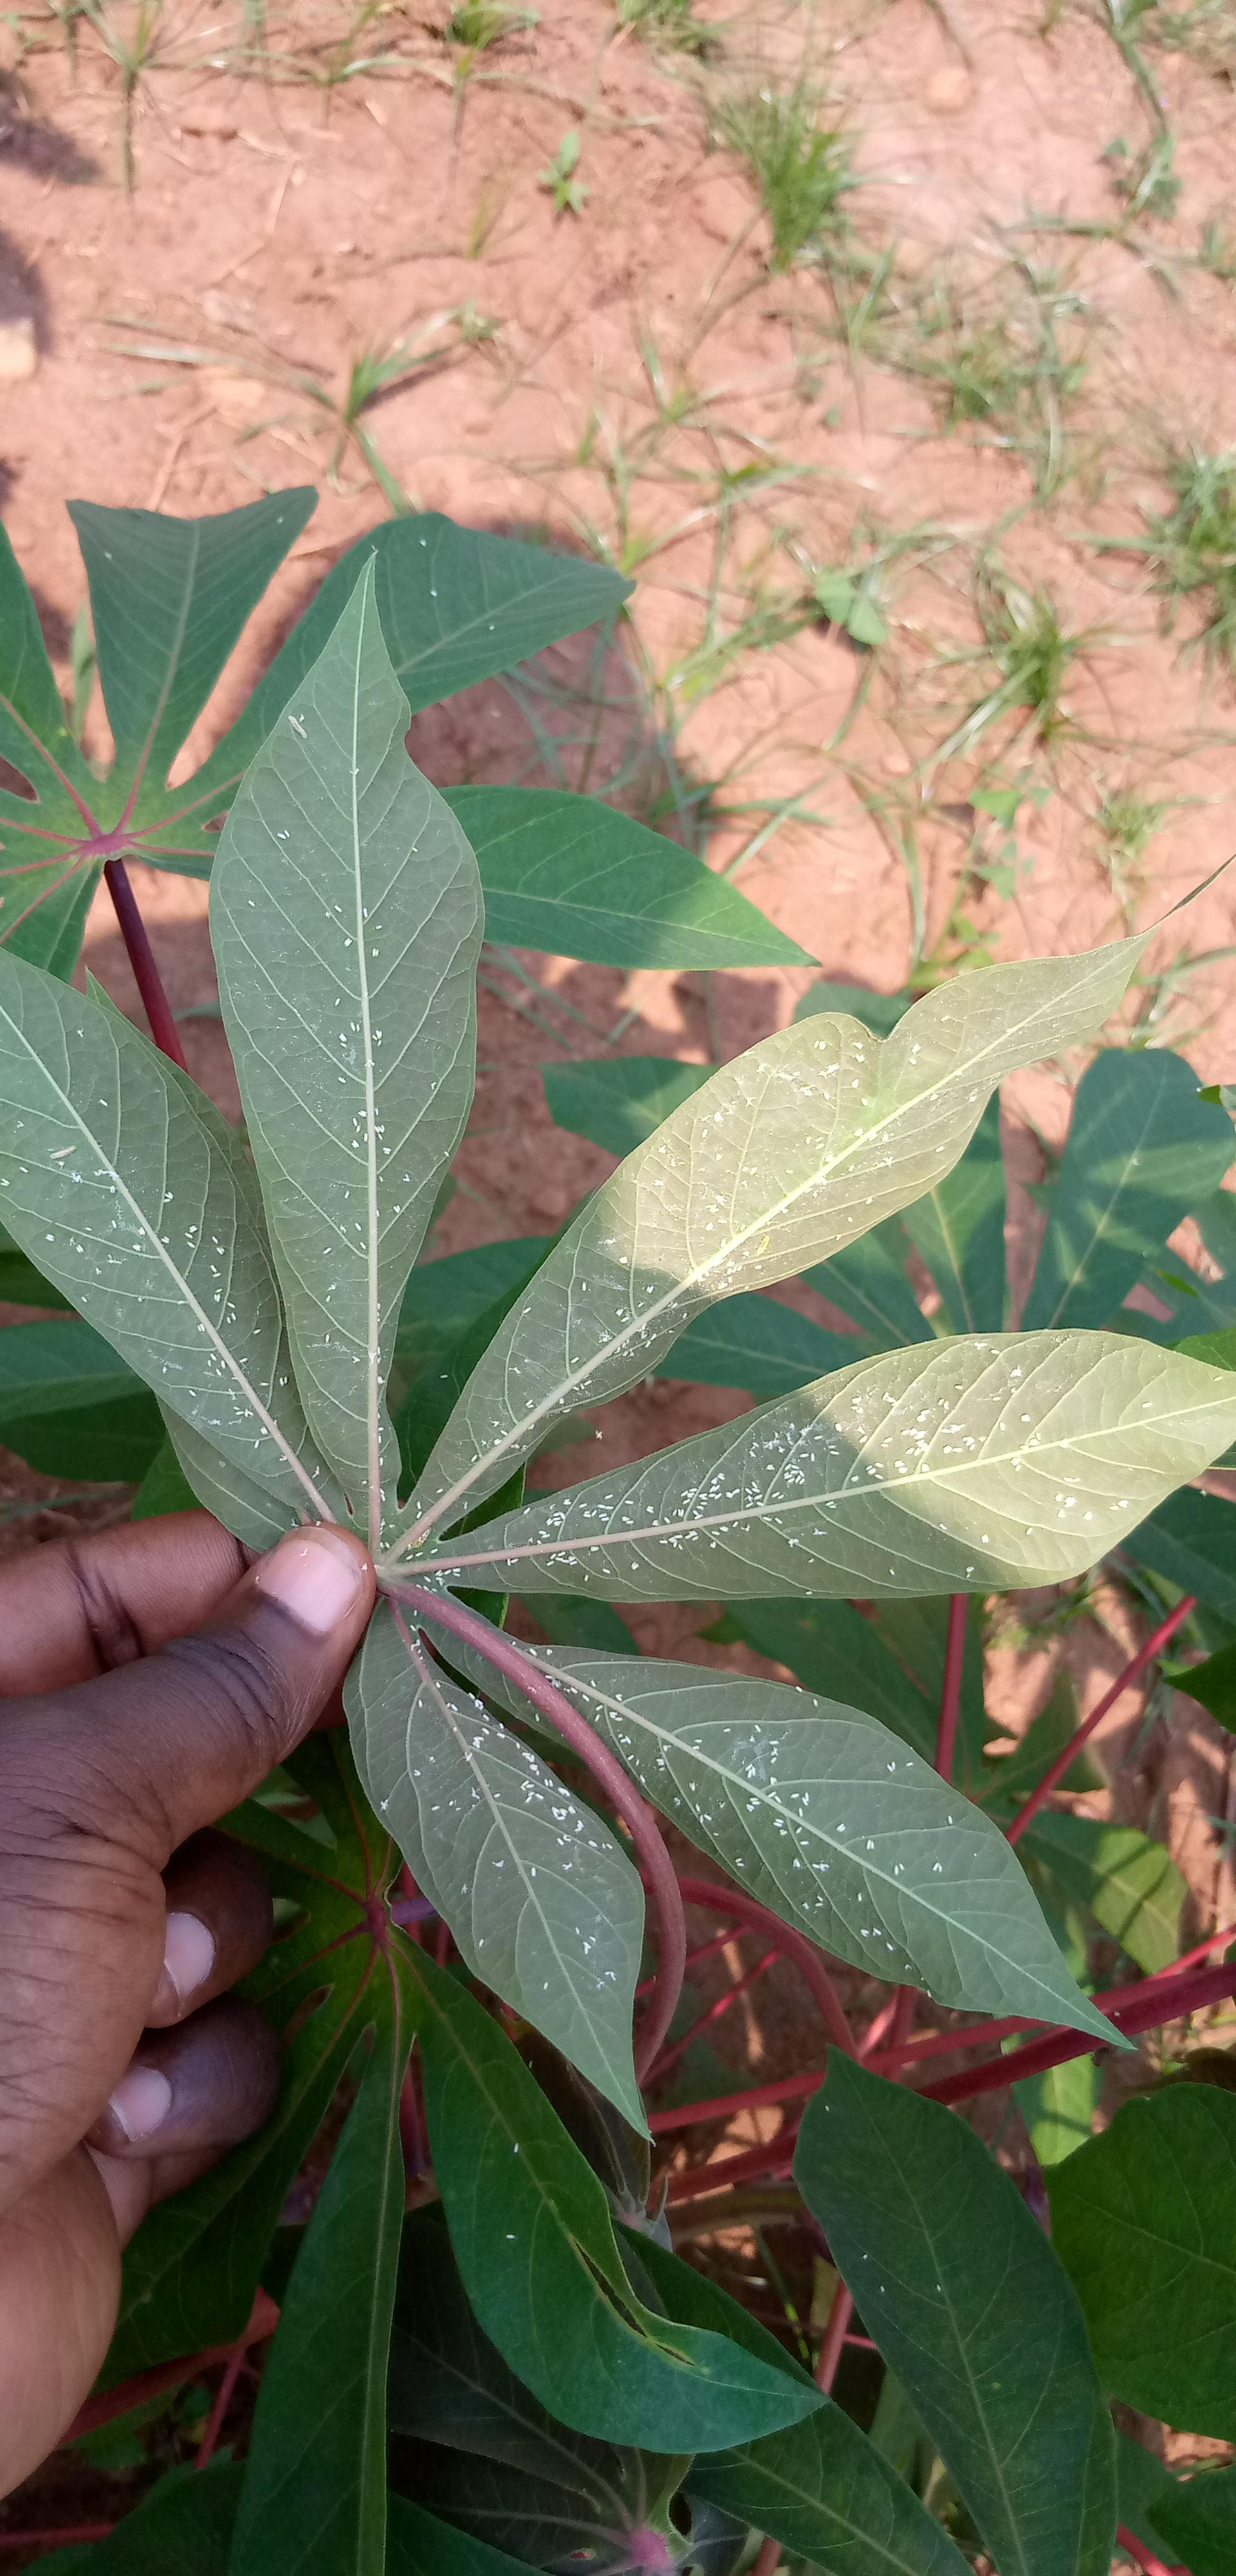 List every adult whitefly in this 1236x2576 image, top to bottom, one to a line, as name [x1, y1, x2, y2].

whitefly [275, 513, 285, 526]
whitefly [417, 538, 431, 549]
whitefly [103, 548, 115, 560]
whitefly [427, 587, 440, 600]
whitefly [487, 621, 497, 634]
whitefly [297, 713, 306, 723]
whitefly [346, 766, 362, 779]
whitefly [283, 829, 293, 840]
whitefly [276, 831, 286, 841]
whitefly [410, 845, 420, 855]
whitefly [246, 898, 257, 908]
whitefly [333, 904, 344, 913]
whitefly [362, 905, 369, 919]
whitefly [373, 923, 384, 931]
whitefly [343, 936, 354, 949]
whitefly [372, 947, 375, 958]
whitefly [375, 948, 380, 958]
whitefly [333, 995, 341, 1008]
whitefly [939, 1014, 951, 1023]
whitefly [349, 1021, 356, 1032]
whitefly [356, 1021, 362, 1034]
whitefly [75, 1027, 86, 1039]
whitefly [375, 1028, 384, 1039]
whitefly [337, 1032, 348, 1043]
whitefly [370, 1034, 378, 1041]
whitefly [377, 1038, 382, 1048]
whitefly [813, 1039, 819, 1049]
whitefly [818, 1039, 827, 1051]
whitefly [852, 1040, 865, 1050]
whitefly [339, 1042, 348, 1049]
whitefly [910, 1043, 922, 1054]
whitefly [908, 1057, 917, 1067]
whitefly [826, 1062, 842, 1074]
whitefly [756, 1063, 765, 1074]
whitefly [816, 1068, 827, 1078]
whitefly [953, 1069, 963, 1077]
whitefly [792, 1070, 801, 1076]
whitefly [776, 1070, 794, 1081]
whitefly [337, 1075, 348, 1085]
whitefly [732, 1075, 747, 1086]
whitefly [850, 1078, 860, 1089]
whitefly [429, 1080, 438, 1092]
whitefly [798, 1086, 814, 1097]
whitefly [822, 1089, 831, 1100]
whitefly [928, 1092, 939, 1101]
whitefly [968, 1094, 978, 1103]
whitefly [744, 1095, 758, 1108]
whitefly [860, 1096, 869, 1107]
whitefly [98, 1097, 109, 1108]
whitefly [374, 1106, 382, 1117]
whitefly [357, 1108, 368, 1118]
whitefly [713, 1110, 726, 1123]
whitefly [700, 1114, 711, 1122]
whitefly [351, 1115, 359, 1126]
whitefly [15, 1119, 26, 1130]
whitefly [355, 1124, 362, 1133]
whitefly [374, 1124, 380, 1133]
whitefly [377, 1125, 386, 1133]
whitefly [854, 1126, 864, 1138]
whitefly [701, 1128, 709, 1139]
whitefly [362, 1131, 370, 1144]
whitefly [377, 1132, 384, 1141]
whitefly [868, 1132, 877, 1142]
whitefly [880, 1132, 889, 1142]
whitefly [804, 1133, 811, 1146]
whitefly [815, 1136, 823, 1142]
whitefly [349, 1138, 362, 1150]
whitefly [814, 1142, 825, 1151]
whitefly [658, 1142, 668, 1155]
whitefly [935, 1144, 945, 1153]
whitefly [382, 1146, 391, 1151]
whitefly [444, 1149, 451, 1159]
whitefly [382, 1151, 391, 1156]
whitefly [714, 1151, 724, 1160]
whitefly [881, 1155, 895, 1166]
whitefly [669, 1157, 677, 1168]
whitefly [55, 1159, 66, 1168]
whitefly [847, 1163, 856, 1173]
whitefly [18, 1164, 29, 1175]
whitefly [92, 1166, 102, 1178]
whitefly [749, 1166, 759, 1176]
whitefly [784, 1167, 794, 1176]
whitefly [402, 1173, 411, 1183]
whitefly [377, 1175, 385, 1184]
whitefly [816, 1175, 828, 1186]
whitefly [1, 1177, 11, 1188]
whitefly [650, 1177, 665, 1188]
whitefly [740, 1179, 749, 1189]
whitefly [109, 1184, 117, 1196]
whitefly [804, 1186, 812, 1195]
whitefly [343, 1189, 351, 1200]
whitefly [164, 1189, 175, 1199]
whitefly [812, 1190, 818, 1198]
whitefly [715, 1194, 729, 1207]
whitefly [865, 1197, 874, 1206]
whitefly [162, 1197, 172, 1204]
whitefly [704, 1203, 718, 1209]
whitefly [393, 1205, 404, 1215]
whitefly [375, 1207, 381, 1219]
whitefly [709, 1207, 720, 1213]
whitefly [780, 1207, 791, 1215]
whitefly [846, 1215, 854, 1224]
whitefly [716, 1217, 728, 1225]
whitefly [111, 1218, 118, 1230]
whitefly [354, 1221, 363, 1233]
whitefly [704, 1221, 715, 1232]
whitefly [739, 1223, 747, 1232]
whitefly [338, 1224, 347, 1235]
whitefly [136, 1225, 147, 1236]
whitefly [84, 1226, 93, 1233]
whitefly [183, 1231, 194, 1240]
whitefly [44, 1233, 57, 1243]
whitefly [834, 1233, 843, 1242]
whitefly [69, 1235, 76, 1247]
whitefly [211, 1235, 220, 1244]
whitefly [160, 1235, 170, 1244]
whitefly [600, 1236, 618, 1246]
whitefly [719, 1236, 727, 1248]
whitefly [185, 1240, 196, 1249]
whitefly [359, 1240, 367, 1251]
whitefly [131, 1242, 144, 1253]
whitefly [75, 1243, 86, 1255]
whitefly [322, 1245, 333, 1256]
whitefly [216, 1246, 223, 1256]
whitefly [220, 1246, 225, 1253]
whitefly [742, 1249, 751, 1258]
whitefly [617, 1256, 628, 1261]
whitefly [713, 1258, 725, 1267]
whitefly [620, 1260, 628, 1264]
whitefly [737, 1263, 743, 1273]
whitefly [209, 1264, 218, 1273]
whitefly [754, 1264, 763, 1271]
whitefly [94, 1265, 102, 1277]
whitefly [732, 1265, 737, 1274]
whitefly [726, 1267, 732, 1276]
whitefly [211, 1271, 224, 1280]
whitefly [704, 1271, 711, 1278]
whitefly [697, 1275, 705, 1282]
whitefly [728, 1275, 733, 1284]
whitefly [579, 1281, 588, 1293]
whitefly [717, 1281, 728, 1290]
whitefly [324, 1282, 339, 1293]
whitefly [646, 1285, 649, 1292]
whitefly [649, 1285, 654, 1293]
whitefly [215, 1287, 224, 1294]
whitefly [214, 1293, 218, 1303]
whitefly [217, 1293, 221, 1303]
whitefly [80, 1294, 89, 1305]
whitefly [324, 1294, 331, 1304]
whitefly [226, 1301, 236, 1310]
whitefly [635, 1301, 644, 1309]
whitefly [671, 1302, 679, 1309]
whitefly [521, 1305, 532, 1314]
whitefly [615, 1307, 623, 1318]
whitefly [680, 1311, 689, 1320]
whitefly [230, 1312, 238, 1323]
whitefly [226, 1314, 231, 1326]
whitefly [620, 1316, 630, 1323]
whitefly [635, 1322, 647, 1334]
whitefly [251, 1326, 263, 1337]
whitefly [639, 1331, 649, 1339]
whitefly [324, 1332, 331, 1344]
whitefly [650, 1332, 657, 1341]
whitefly [597, 1336, 608, 1343]
whitefly [644, 1340, 651, 1349]
whitefly [973, 1340, 988, 1350]
whitefly [614, 1345, 621, 1356]
whitefly [377, 1346, 381, 1356]
whitefly [989, 1348, 1000, 1356]
whitefly [367, 1349, 377, 1365]
whitefly [623, 1350, 629, 1357]
whitefly [209, 1352, 217, 1362]
whitefly [350, 1354, 361, 1365]
whitefly [568, 1356, 581, 1364]
whitefly [377, 1356, 382, 1366]
whitefly [238, 1357, 248, 1364]
whitefly [220, 1358, 227, 1370]
whitefly [207, 1359, 212, 1368]
whitefly [1009, 1363, 1022, 1378]
whitefly [160, 1365, 168, 1374]
whitefly [507, 1365, 522, 1376]
whitefly [214, 1367, 223, 1377]
whitefly [438, 1372, 449, 1379]
whitefly [1212, 1374, 1224, 1383]
whitefly [284, 1375, 289, 1385]
whitefly [376, 1375, 386, 1386]
whitefly [279, 1376, 284, 1388]
whitefly [583, 1379, 592, 1387]
whitefly [259, 1380, 270, 1387]
whitefly [579, 1381, 585, 1390]
whitefly [952, 1383, 964, 1391]
whitefly [572, 1386, 579, 1392]
whitefly [1009, 1387, 1017, 1396]
whitefly [187, 1388, 197, 1397]
whitefly [882, 1391, 889, 1401]
whitefly [850, 1396, 863, 1404]
whitefly [886, 1396, 896, 1403]
whitefly [558, 1396, 565, 1405]
whitefly [936, 1396, 944, 1406]
whitefly [990, 1396, 1002, 1402]
whitefly [525, 1398, 533, 1407]
whitefly [943, 1399, 949, 1410]
whitefly [1140, 1401, 1152, 1409]
whitefly [528, 1404, 535, 1408]
whitefly [849, 1404, 857, 1410]
whitefly [232, 1405, 241, 1410]
whitefly [243, 1407, 248, 1418]
whitefly [561, 1407, 572, 1414]
whitefly [856, 1407, 863, 1414]
whitefly [248, 1409, 255, 1418]
whitefly [920, 1409, 930, 1414]
whitefly [234, 1410, 244, 1416]
whitefly [915, 1414, 926, 1423]
whitefly [1019, 1414, 1032, 1423]
whitefly [490, 1419, 501, 1428]
whitefly [998, 1420, 1006, 1431]
whitefly [789, 1421, 796, 1430]
whitefly [834, 1422, 843, 1433]
whitefly [950, 1422, 963, 1432]
whitefly [528, 1423, 535, 1430]
whitefly [854, 1425, 865, 1434]
whitefly [259, 1425, 270, 1437]
whitefly [377, 1425, 385, 1432]
whitefly [910, 1426, 917, 1436]
whitefly [900, 1427, 909, 1436]
whitefly [939, 1427, 951, 1434]
whitefly [500, 1428, 507, 1436]
whitefly [594, 1428, 607, 1444]
whitefly [916, 1429, 927, 1435]
whitefly [1035, 1432, 1042, 1441]
whitefly [377, 1434, 383, 1445]
whitefly [812, 1434, 824, 1441]
whitefly [859, 1434, 868, 1444]
whitefly [913, 1434, 924, 1439]
whitefly [962, 1434, 971, 1440]
whitefly [977, 1434, 987, 1442]
whitefly [882, 1436, 893, 1443]
whitefly [1058, 1436, 1069, 1450]
whitefly [1029, 1437, 1040, 1446]
whitefly [253, 1437, 261, 1451]
whitefly [492, 1437, 502, 1446]
whitefly [480, 1439, 487, 1448]
whitefly [966, 1439, 975, 1448]
whitefly [760, 1439, 774, 1451]
whitefly [509, 1443, 520, 1450]
whitefly [880, 1443, 889, 1448]
whitefly [969, 1443, 976, 1453]
whitefly [826, 1443, 836, 1449]
whitefly [776, 1444, 786, 1454]
whitefly [942, 1444, 952, 1454]
whitefly [1018, 1444, 1029, 1450]
whitefly [903, 1446, 914, 1455]
whitefly [951, 1446, 963, 1454]
whitefly [914, 1447, 921, 1457]
whitefly [748, 1449, 757, 1458]
whitefly [829, 1450, 840, 1457]
whitefly [810, 1451, 815, 1463]
whitefly [277, 1452, 291, 1464]
whitefly [799, 1452, 809, 1459]
whitefly [469, 1454, 478, 1463]
whitefly [379, 1456, 384, 1468]
whitefly [1009, 1456, 1020, 1465]
whitefly [892, 1459, 905, 1468]
whitefly [874, 1462, 884, 1470]
whitefly [783, 1463, 792, 1471]
whitefly [310, 1463, 322, 1481]
whitefly [765, 1463, 774, 1467]
whitefly [1015, 1464, 1021, 1472]
whitefly [791, 1464, 800, 1469]
whitefly [865, 1464, 873, 1472]
whitefly [765, 1467, 775, 1471]
whitefly [896, 1467, 908, 1475]
whitefly [866, 1469, 876, 1477]
whitefly [798, 1470, 805, 1477]
whitefly [789, 1470, 798, 1474]
whitefly [718, 1472, 726, 1481]
whitefly [873, 1473, 884, 1481]
whitefly [783, 1473, 792, 1481]
whitefly [849, 1474, 860, 1484]
whitefly [795, 1475, 801, 1484]
whitefly [1073, 1475, 1081, 1483]
whitefly [1062, 1475, 1072, 1484]
whitefly [710, 1476, 718, 1484]
whitefly [787, 1477, 796, 1484]
whitefly [800, 1477, 805, 1485]
whitefly [359, 1479, 369, 1486]
whitefly [750, 1479, 758, 1488]
whitefly [715, 1484, 720, 1492]
whitefly [709, 1484, 715, 1492]
whitefly [688, 1486, 697, 1492]
whitefly [744, 1486, 753, 1495]
whitefly [379, 1487, 386, 1494]
whitefly [434, 1487, 445, 1496]
whitefly [750, 1487, 760, 1493]
whitefly [733, 1488, 741, 1495]
whitefly [680, 1490, 689, 1497]
whitefly [771, 1491, 780, 1498]
whitefly [1054, 1491, 1063, 1502]
whitefly [724, 1492, 733, 1499]
whitefly [380, 1492, 387, 1501]
whitefly [715, 1492, 722, 1499]
whitefly [601, 1493, 615, 1502]
whitefly [698, 1493, 707, 1498]
whitefly [708, 1493, 716, 1497]
whitefly [753, 1493, 763, 1500]
whitefly [778, 1493, 785, 1500]
whitefly [747, 1494, 753, 1502]
whitefly [1064, 1495, 1075, 1501]
whitefly [700, 1497, 708, 1501]
whitefly [563, 1498, 570, 1502]
whitefly [682, 1498, 691, 1506]
whitefly [1117, 1498, 1128, 1503]
whitefly [622, 1499, 635, 1506]
whitefly [415, 1499, 424, 1510]
whitefly [462, 1500, 471, 1512]
whitefly [1065, 1500, 1076, 1508]
whitefly [755, 1501, 765, 1507]
whitefly [825, 1501, 834, 1506]
whitefly [699, 1501, 707, 1505]
whitefly [745, 1501, 754, 1509]
whitefly [563, 1502, 572, 1505]
whitefly [577, 1502, 588, 1508]
whitefly [597, 1502, 606, 1509]
whitefly [1118, 1503, 1127, 1508]
whitefly [646, 1504, 655, 1509]
whitefly [606, 1504, 615, 1511]
whitefly [695, 1504, 704, 1511]
whitefly [1109, 1504, 1119, 1511]
whitefly [521, 1505, 531, 1515]
whitefly [829, 1505, 836, 1510]
whitefly [1056, 1507, 1067, 1519]
whitefly [645, 1508, 654, 1514]
whitefly [680, 1508, 684, 1518]
whitefly [591, 1508, 597, 1518]
whitefly [671, 1508, 677, 1517]
whitefly [677, 1508, 680, 1517]
whitefly [583, 1509, 591, 1514]
whitefly [691, 1509, 699, 1515]
whitefly [415, 1510, 424, 1520]
whitefly [559, 1510, 566, 1520]
whitefly [551, 1511, 559, 1517]
whitefly [1083, 1511, 1092, 1519]
whitefly [582, 1513, 591, 1519]
whitefly [597, 1513, 608, 1517]
whitefly [694, 1514, 703, 1520]
whitefly [621, 1515, 631, 1522]
whitefly [1086, 1515, 1093, 1521]
whitefly [552, 1515, 561, 1520]
whitefly [663, 1515, 672, 1524]
whitefly [601, 1516, 610, 1522]
whitefly [762, 1516, 772, 1522]
whitefly [774, 1516, 783, 1525]
whitefly [545, 1517, 552, 1524]
whitefly [313, 1519, 323, 1528]
whitefly [651, 1519, 660, 1522]
whitefly [731, 1519, 739, 1529]
whitefly [547, 1519, 553, 1527]
whitefly [624, 1519, 635, 1524]
whitefly [554, 1520, 562, 1526]
whitefly [936, 1521, 948, 1531]
whitefly [651, 1522, 659, 1527]
whitefly [739, 1522, 752, 1533]
whitefly [719, 1525, 729, 1533]
whitefly [810, 1526, 830, 1537]
whitefly [1025, 1526, 1034, 1536]
whitefly [709, 1528, 720, 1537]
whitefly [537, 1529, 548, 1535]
whitefly [688, 1529, 698, 1535]
whitefly [541, 1533, 552, 1539]
whitefly [684, 1533, 692, 1540]
whitefly [984, 1533, 989, 1545]
whitefly [673, 1534, 682, 1539]
whitefly [980, 1535, 985, 1544]
whitefly [692, 1535, 699, 1542]
whitefly [528, 1536, 534, 1545]
whitefly [668, 1536, 674, 1540]
whitefly [786, 1536, 801, 1548]
whitefly [535, 1539, 543, 1545]
whitefly [657, 1539, 668, 1544]
whitefly [672, 1539, 678, 1548]
whitefly [708, 1539, 716, 1549]
whitefly [379, 1540, 384, 1549]
whitefly [384, 1540, 392, 1549]
whitefly [677, 1543, 684, 1551]
whitefly [588, 1544, 601, 1554]
whitefly [429, 1546, 439, 1555]
whitefly [297, 1548, 309, 1559]
whitefly [556, 1550, 566, 1557]
whitefly [415, 1551, 424, 1558]
whitefly [404, 1552, 415, 1562]
whitefly [550, 1553, 557, 1560]
whitefly [568, 1555, 576, 1561]
whitefly [555, 1555, 563, 1562]
whitefly [505, 1556, 511, 1567]
whitefly [511, 1557, 521, 1565]
whitefly [805, 1557, 816, 1565]
whitefly [563, 1558, 569, 1564]
whitefly [545, 1560, 556, 1567]
whitefly [629, 1560, 641, 1573]
whitefly [570, 1560, 579, 1566]
whitefly [360, 1561, 369, 1572]
whitefly [964, 1565, 975, 1573]
whitefly [451, 1567, 462, 1573]
whitefly [444, 1567, 452, 1575]
whitefly [601, 1567, 612, 1577]
whitefly [888, 1567, 895, 1577]
whitefly [433, 1569, 444, 1577]
whitefly [453, 1572, 461, 1578]
whitefly [582, 1572, 591, 1583]
whitefly [964, 1572, 972, 1579]
whitefly [423, 1574, 432, 1584]
whitefly [434, 1575, 444, 1580]
whitefly [439, 1580, 444, 1588]
whitefly [415, 1582, 422, 1589]
whitefly [422, 1583, 429, 1591]
whitefly [804, 1589, 813, 1596]
whitefly [412, 1607, 419, 1618]
whitefly [409, 1623, 417, 1633]
whitefly [415, 1637, 421, 1647]
whitefly [510, 1640, 517, 1646]
whitefly [409, 1642, 416, 1653]
whitefly [529, 1647, 538, 1657]
whitefly [545, 1647, 555, 1656]
whitefly [417, 1649, 421, 1654]
whitefly [543, 1673, 553, 1680]
whitefly [590, 1678, 597, 1688]
whitefly [434, 1680, 442, 1690]
whitefly [794, 1684, 803, 1694]
whitefly [563, 1686, 570, 1694]
whitefly [569, 1686, 578, 1695]
whitefly [614, 1691, 625, 1703]
whitefly [468, 1692, 475, 1700]
whitefly [581, 1693, 591, 1703]
whitefly [811, 1697, 820, 1709]
whitefly [417, 1698, 424, 1709]
whitefly [476, 1698, 483, 1705]
whitefly [474, 1700, 478, 1708]
whitefly [446, 1701, 450, 1709]
whitefly [594, 1702, 604, 1712]
whitefly [450, 1703, 458, 1712]
whitefly [478, 1705, 484, 1710]
whitefly [608, 1710, 617, 1716]
whitefly [534, 1712, 541, 1723]
whitefly [482, 1713, 490, 1723]
whitefly [593, 1713, 601, 1722]
whitefly [609, 1714, 615, 1719]
whitefly [615, 1717, 624, 1722]
whitefly [498, 1721, 506, 1729]
whitefly [753, 1723, 763, 1733]
whitefly [451, 1725, 460, 1734]
whitefly [480, 1727, 491, 1736]
whitefly [722, 1727, 731, 1734]
whitefly [496, 1732, 505, 1739]
whitefly [747, 1733, 757, 1744]
whitefly [473, 1734, 485, 1742]
whitefly [624, 1735, 632, 1745]
whitefly [619, 1737, 626, 1744]
whitefly [692, 1738, 703, 1744]
whitefly [768, 1739, 780, 1746]
whitefly [515, 1740, 521, 1750]
whitefly [472, 1741, 480, 1750]
whitefly [662, 1742, 673, 1752]
whitefly [691, 1745, 700, 1750]
whitefly [770, 1746, 780, 1756]
whitefly [464, 1750, 474, 1762]
whitefly [521, 1751, 531, 1756]
whitefly [626, 1752, 635, 1763]
whitefly [427, 1754, 435, 1762]
whitefly [525, 1755, 537, 1763]
whitefly [655, 1756, 665, 1762]
whitefly [769, 1756, 778, 1765]
whitefly [634, 1757, 641, 1766]
whitefly [905, 1760, 914, 1768]
whitefly [890, 1761, 895, 1770]
whitefly [656, 1762, 666, 1766]
whitefly [528, 1763, 538, 1771]
whitefly [745, 1763, 753, 1771]
whitefly [886, 1763, 893, 1772]
whitefly [751, 1765, 757, 1776]
whitefly [658, 1766, 666, 1773]
whitefly [413, 1768, 422, 1777]
whitefly [747, 1768, 752, 1779]
whitefly [535, 1770, 539, 1776]
whitefly [638, 1773, 648, 1784]
whitefly [769, 1775, 778, 1785]
whitefly [543, 1777, 548, 1788]
whitefly [549, 1778, 554, 1788]
whitefly [521, 1779, 530, 1786]
whitefly [688, 1779, 696, 1793]
whitefly [525, 1783, 536, 1789]
whitefly [468, 1785, 482, 1802]
whitefly [520, 1785, 527, 1792]
whitefly [557, 1786, 565, 1795]
whitefly [565, 1787, 571, 1797]
whitefly [767, 1790, 776, 1797]
whitefly [789, 1790, 801, 1799]
whitefly [804, 1790, 810, 1802]
whitefly [492, 1792, 501, 1799]
whitefly [534, 1793, 544, 1800]
whitefly [774, 1795, 782, 1804]
whitefly [673, 1795, 682, 1806]
whitefly [524, 1796, 532, 1803]
whitefly [748, 1797, 759, 1801]
whitefly [801, 1797, 808, 1806]
whitefly [376, 1798, 389, 1814]
whitefly [447, 1799, 454, 1807]
whitefly [751, 1801, 762, 1806]
whitefly [694, 1803, 701, 1813]
whitefly [745, 1803, 754, 1812]
whitefly [430, 1805, 441, 1811]
whitefly [551, 1805, 560, 1817]
whitefly [566, 1805, 577, 1815]
whitefly [559, 1806, 568, 1815]
whitefly [797, 1806, 805, 1818]
whitefly [698, 1813, 704, 1823]
whitefly [704, 1813, 713, 1822]
whitefly [946, 1815, 953, 1824]
whitefly [555, 1816, 565, 1821]
whitefly [774, 1817, 784, 1824]
whitefly [576, 1818, 584, 1828]
whitefly [772, 1821, 782, 1827]
whitefly [836, 1823, 845, 1831]
whitefly [795, 1824, 803, 1834]
whitefly [839, 1825, 846, 1832]
whitefly [574, 1827, 581, 1833]
whitefly [778, 1827, 790, 1836]
whitefly [711, 1832, 720, 1837]
whitefly [562, 1833, 572, 1841]
whitefly [556, 1837, 564, 1846]
whitefly [865, 1837, 870, 1851]
whitefly [586, 1839, 598, 1848]
whitefly [798, 1839, 809, 1846]
whitefly [870, 1841, 875, 1850]
whitefly [601, 1841, 606, 1850]
whitefly [605, 1842, 613, 1850]
whitefly [971, 1851, 980, 1860]
whitefly [733, 1857, 744, 1864]
whitefly [791, 1857, 801, 1869]
whitefly [489, 1857, 507, 1870]
whitefly [560, 1861, 574, 1871]
whitefly [819, 1861, 832, 1872]
whitefly [932, 1861, 939, 1871]
whitefly [811, 1862, 819, 1870]
whitefly [735, 1862, 745, 1868]
whitefly [898, 1862, 905, 1871]
whitefly [892, 1863, 901, 1877]
whitefly [939, 1863, 943, 1874]
whitefly [529, 1864, 538, 1877]
whitefly [459, 1882, 469, 1894]
whitefly [855, 1891, 863, 1903]
whitefly [816, 1893, 825, 1902]
whitefly [801, 1900, 810, 1911]
whitefly [814, 1901, 825, 1908]
whitefly [574, 1926, 581, 1936]
whitefly [872, 1926, 882, 1937]
whitefly [859, 1927, 869, 1938]
whitefly [588, 1935, 596, 1944]
whitefly [477, 1936, 487, 1949]
whitefly [581, 1939, 592, 1949]
whitefly [885, 1941, 894, 1951]
whitefly [584, 1946, 589, 1956]
whitefly [903, 1962, 913, 1971]
whitefly [603, 1969, 617, 1982]
whitefly [541, 1980, 550, 1991]
whitefly [926, 1989, 933, 1998]
whitefly [823, 2103, 832, 2114]
whitefly [512, 2140, 523, 2154]
whitefly [503, 2231, 518, 2240]
whitefly [861, 2252, 870, 2260]
whitefly [935, 2281, 943, 2293]
whitefly [877, 2284, 887, 2295]